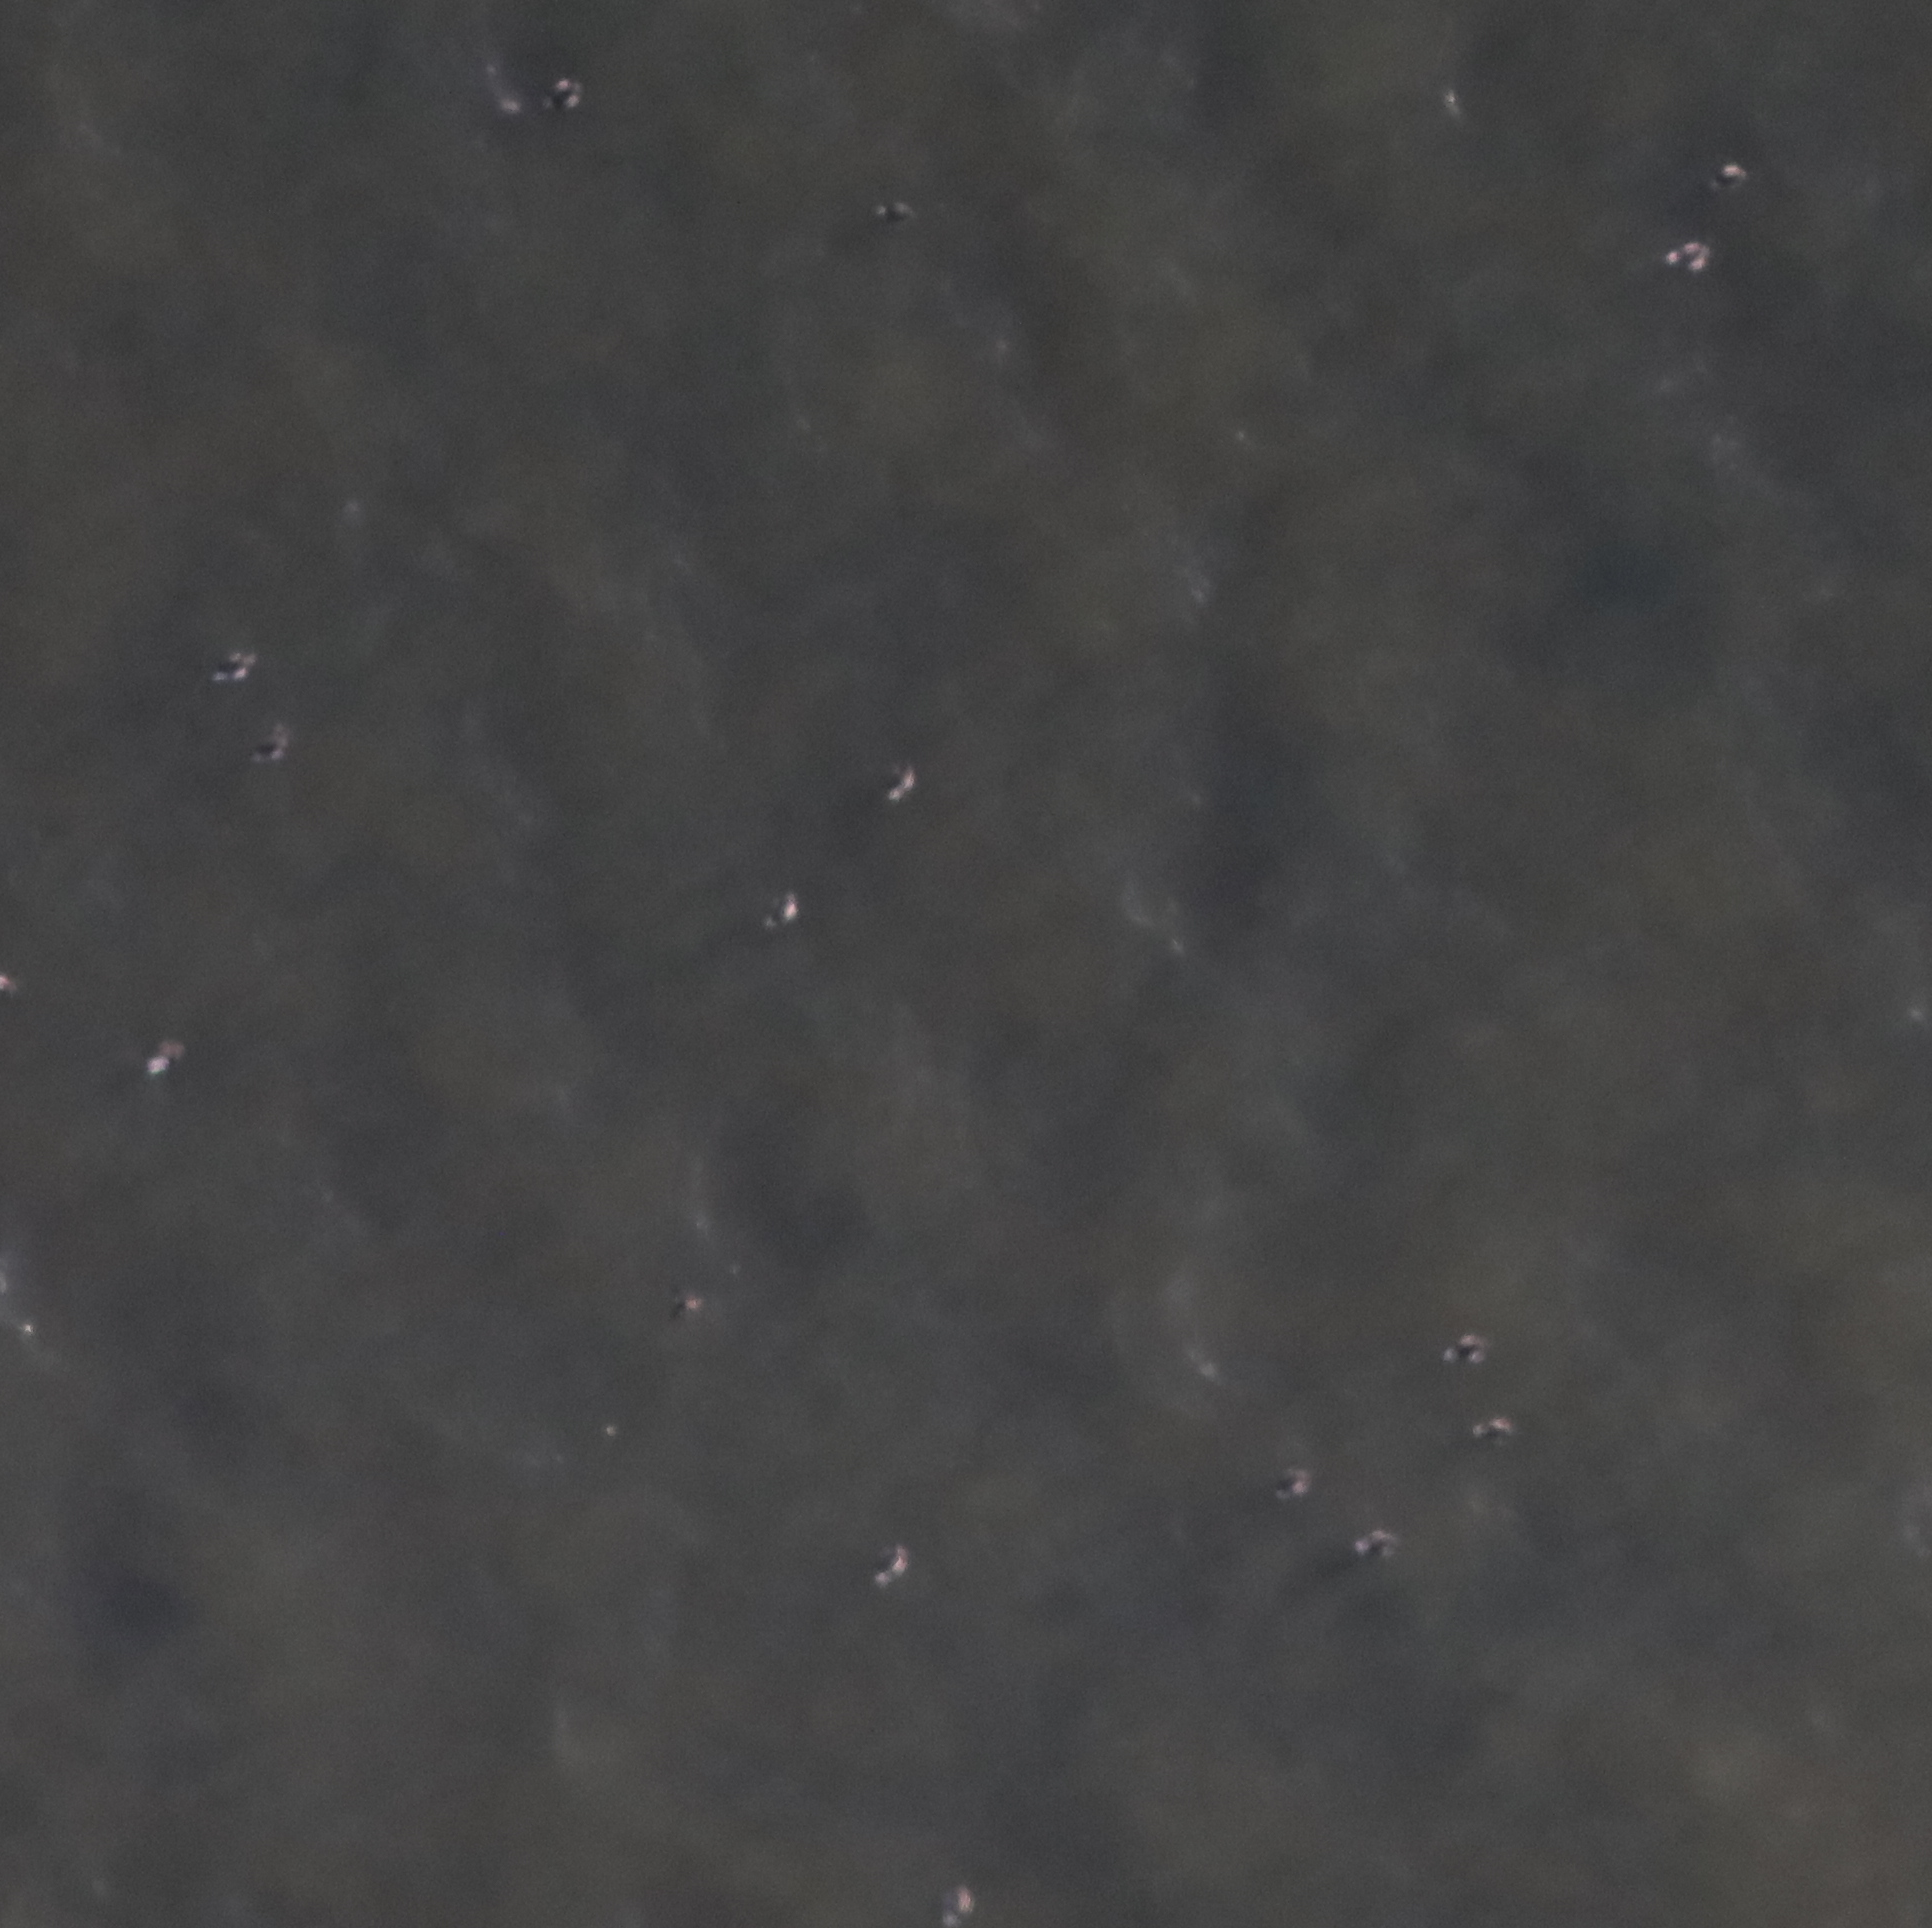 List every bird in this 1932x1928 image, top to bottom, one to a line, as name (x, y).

brant (560, 98)
brant (1728, 179)
brant (893, 216)
brant (1695, 257)
brant (236, 662)
brant (265, 745)
brant (897, 779)
brant (780, 908)
brant (163, 1052)
other bird (685, 1308)
brant (1467, 1351)
brant (1492, 1429)
brant (1290, 1482)
brant (1379, 1545)
brant (889, 1559)
brant (955, 1909)